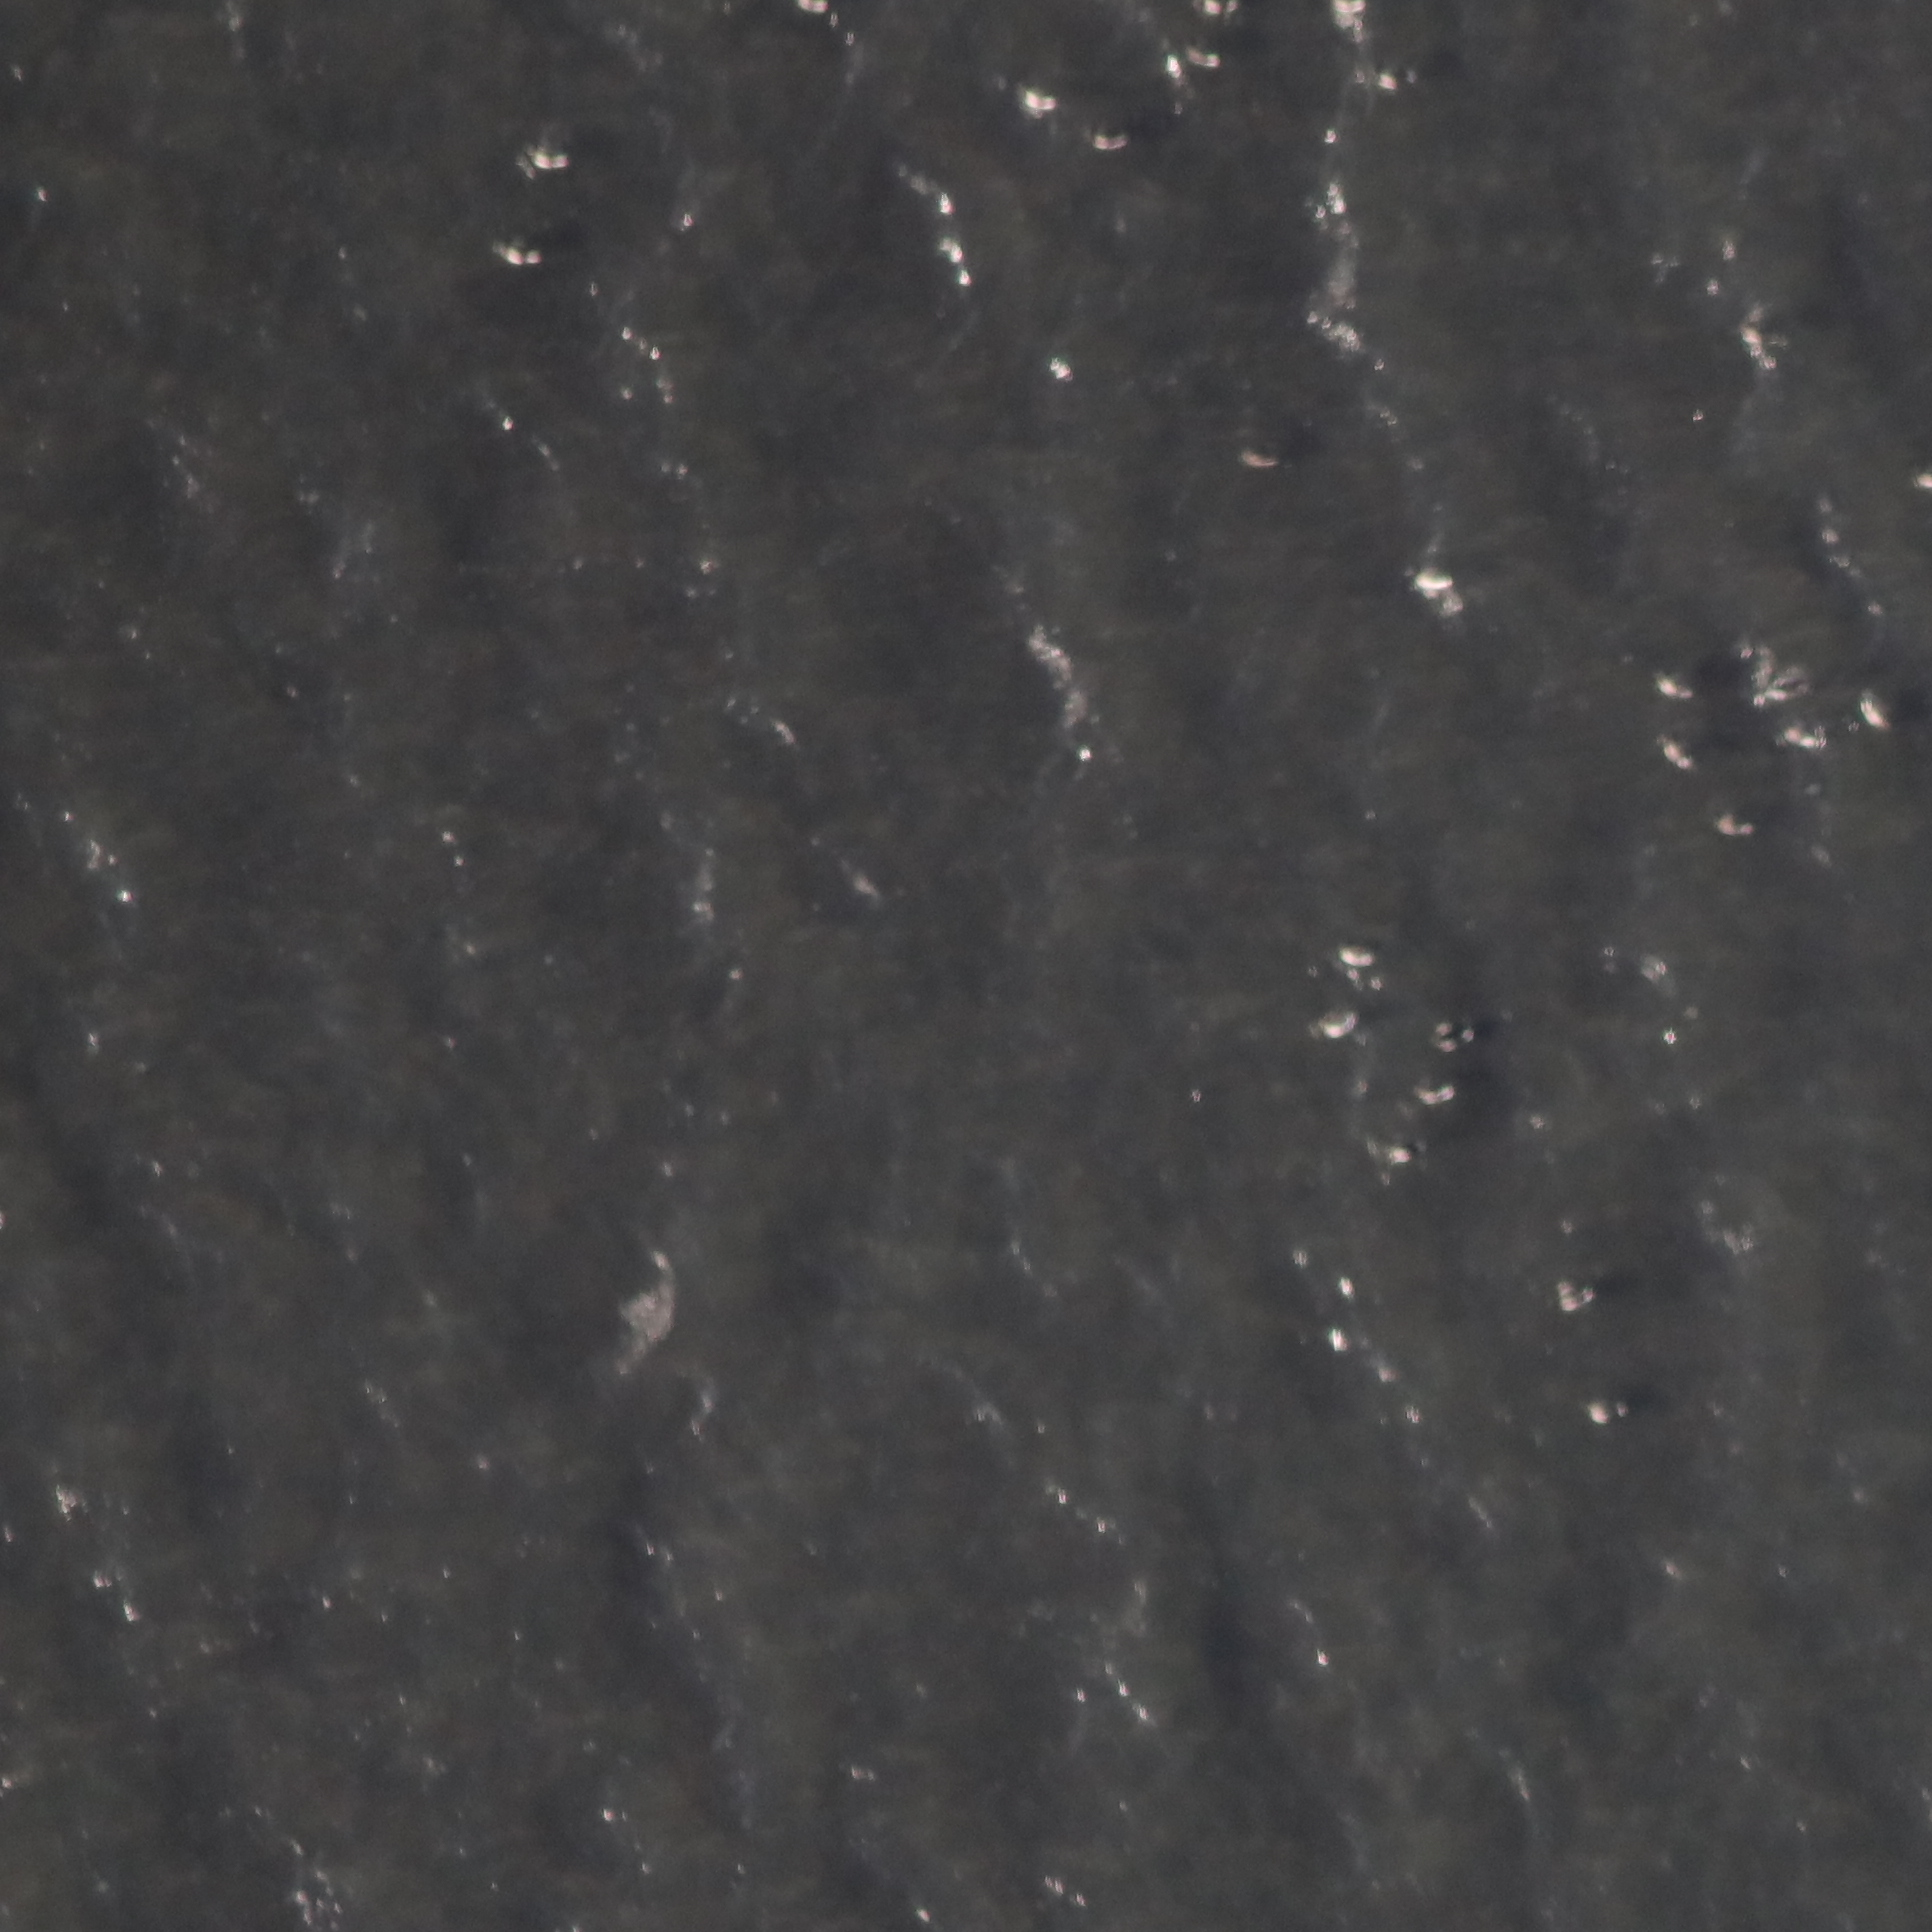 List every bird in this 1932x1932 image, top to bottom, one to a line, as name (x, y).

brant (814, 4)
brant (1216, 6)
brant (1345, 6)
brant (1199, 55)
brant (1394, 75)
brant (1038, 99)
brant (1110, 138)
brant (545, 160)
brant (522, 255)
brant (1756, 333)
brant (1256, 457)
brant (1431, 577)
brant (1676, 685)
brant (1785, 685)
brant (1877, 712)
brant (1803, 734)
brant (1683, 755)
brant (1731, 830)
brant (1358, 949)
brant (1335, 1020)
brant (1455, 1036)
brant (1433, 1092)
brant (1396, 1152)
brant (1571, 1298)
brant (1602, 1412)